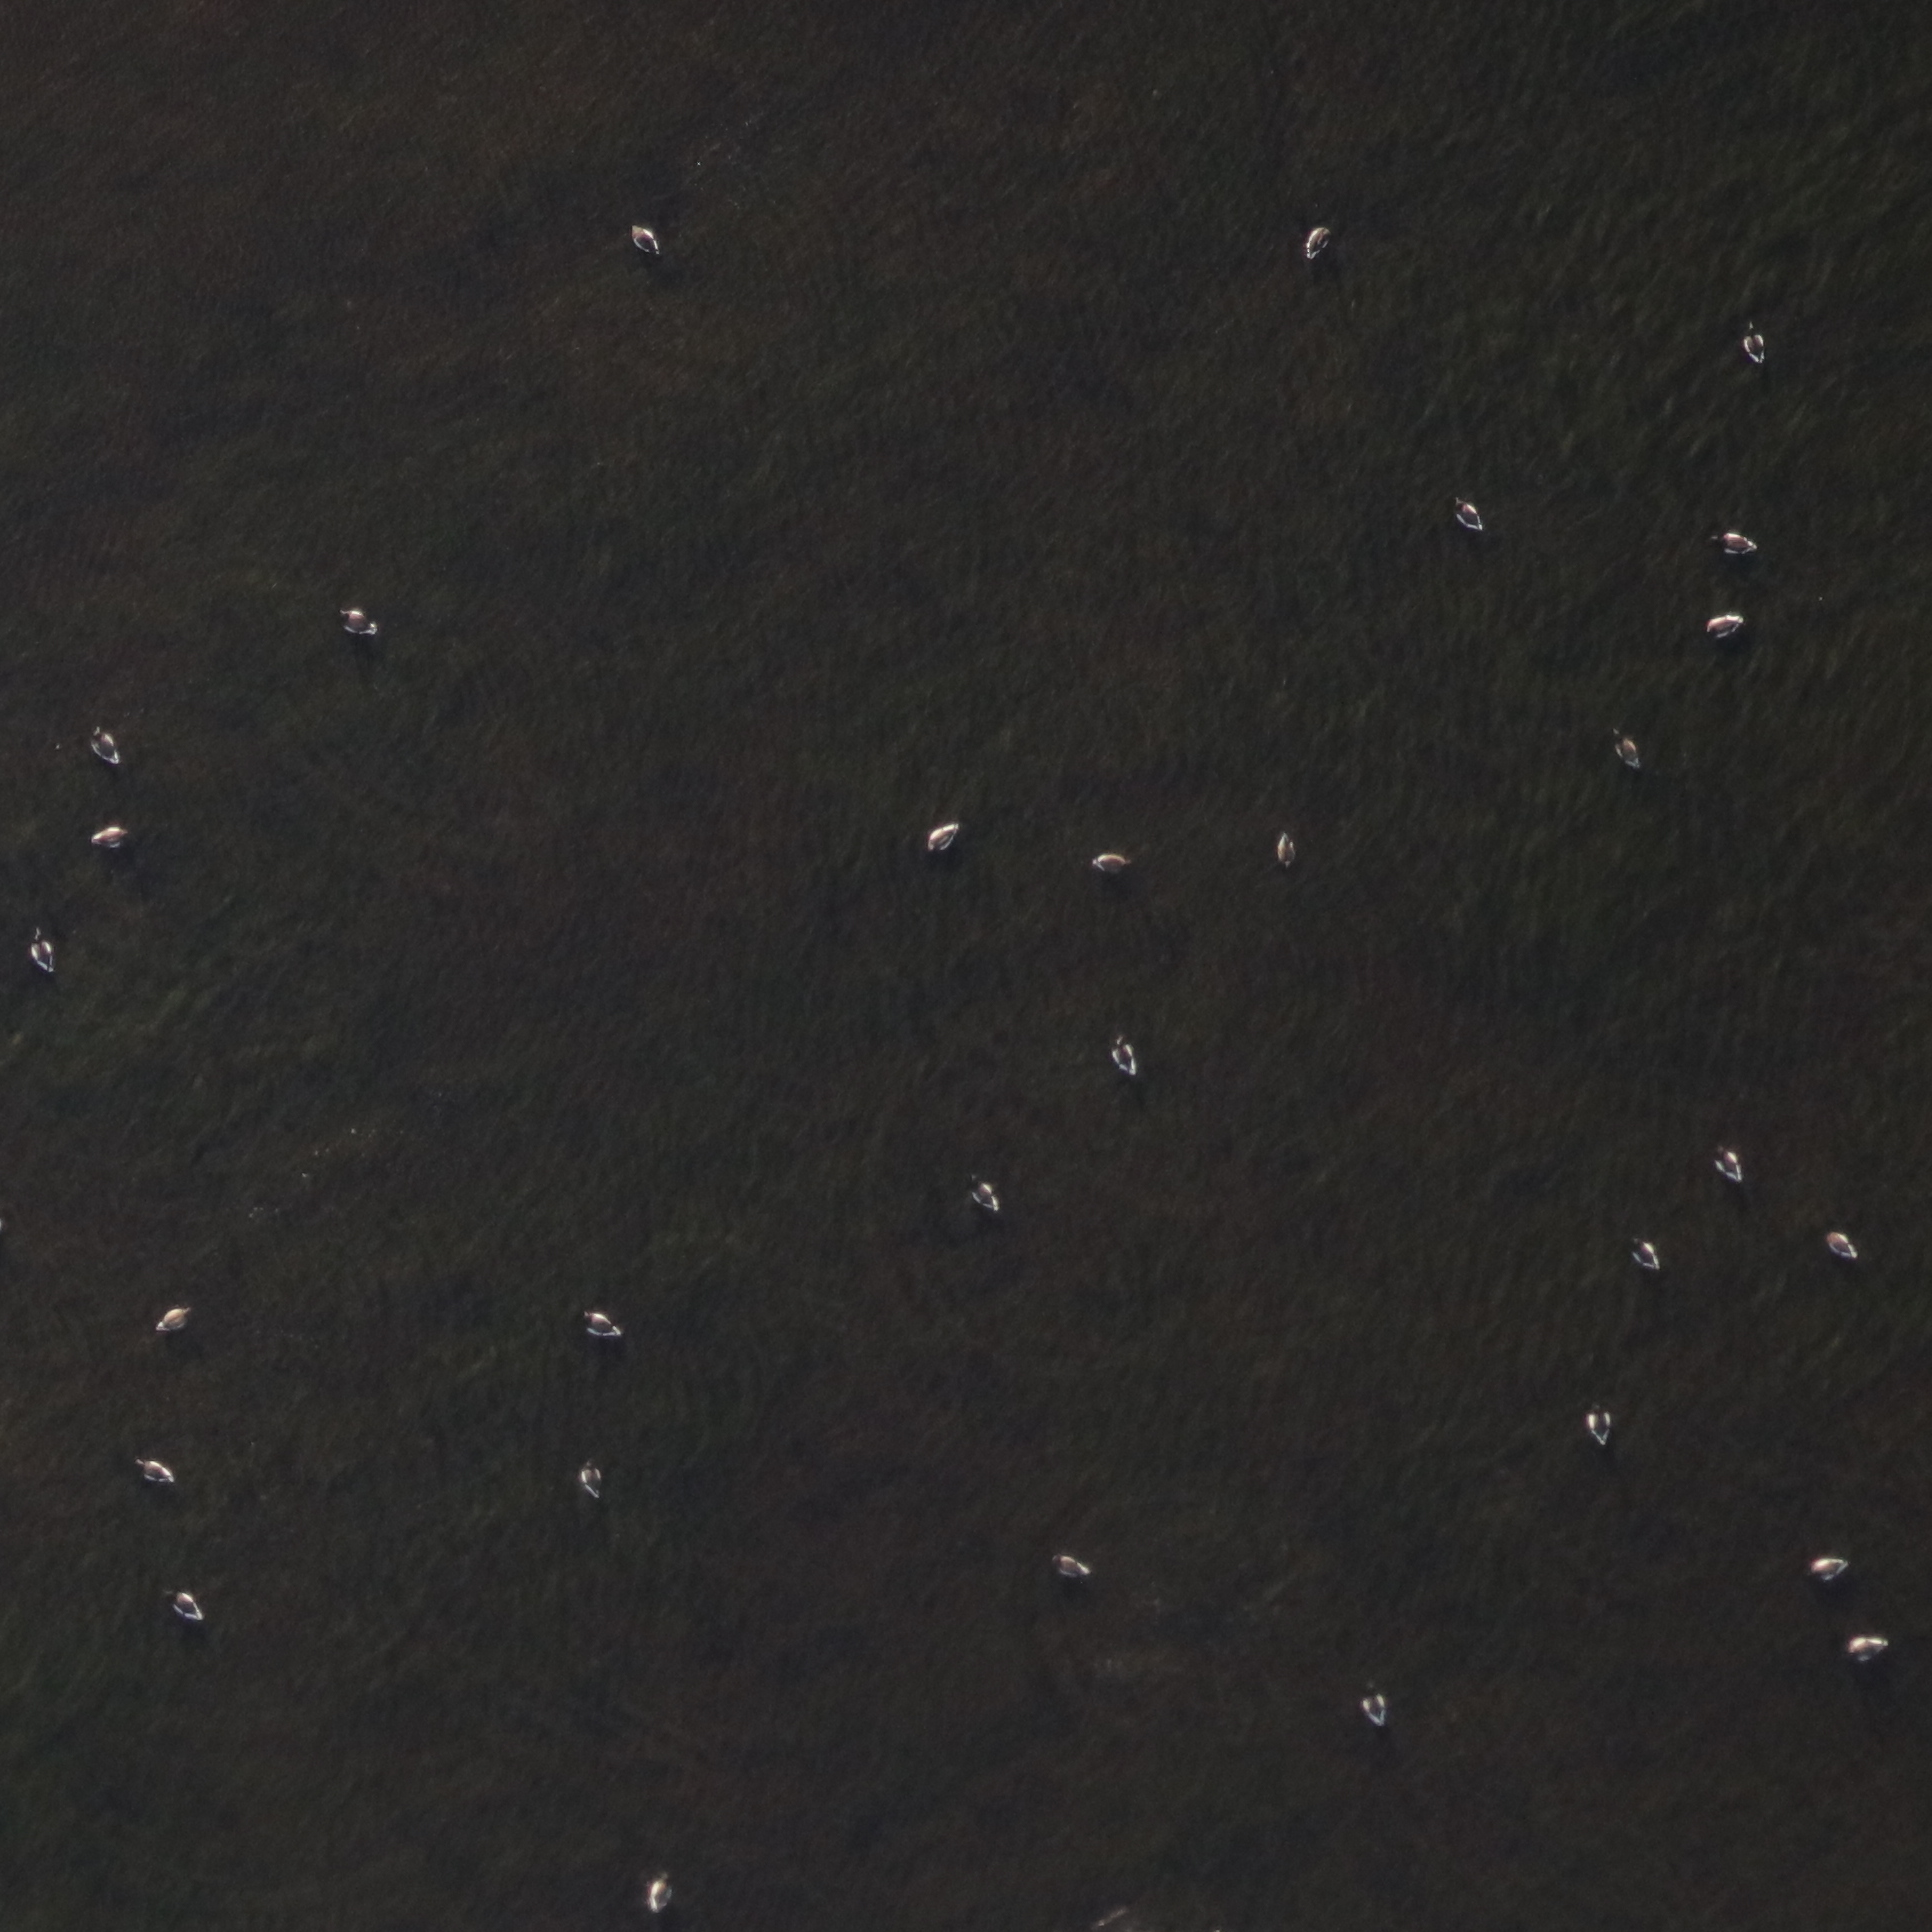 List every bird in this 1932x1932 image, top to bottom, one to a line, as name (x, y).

brant (644, 240)
brant (1315, 241)
brant (1753, 344)
brant (1469, 514)
brant (1734, 543)
brant (356, 622)
brant (1725, 625)
brant (104, 747)
brant (1626, 750)
brant (110, 837)
brant (941, 838)
brant (1285, 850)
brant (1113, 864)
brant (42, 952)
brant (1123, 1057)
brant (1729, 1164)
brant (985, 1194)
brant (1839, 1244)
brant (1645, 1254)
brant (173, 1321)
brant (599, 1325)
brant (1600, 1426)
brant (153, 1472)
brant (592, 1481)
brant (1070, 1569)
brant (1826, 1570)
brant (186, 1604)
brant (1865, 1648)
brant (1375, 1707)
brant (660, 1893)